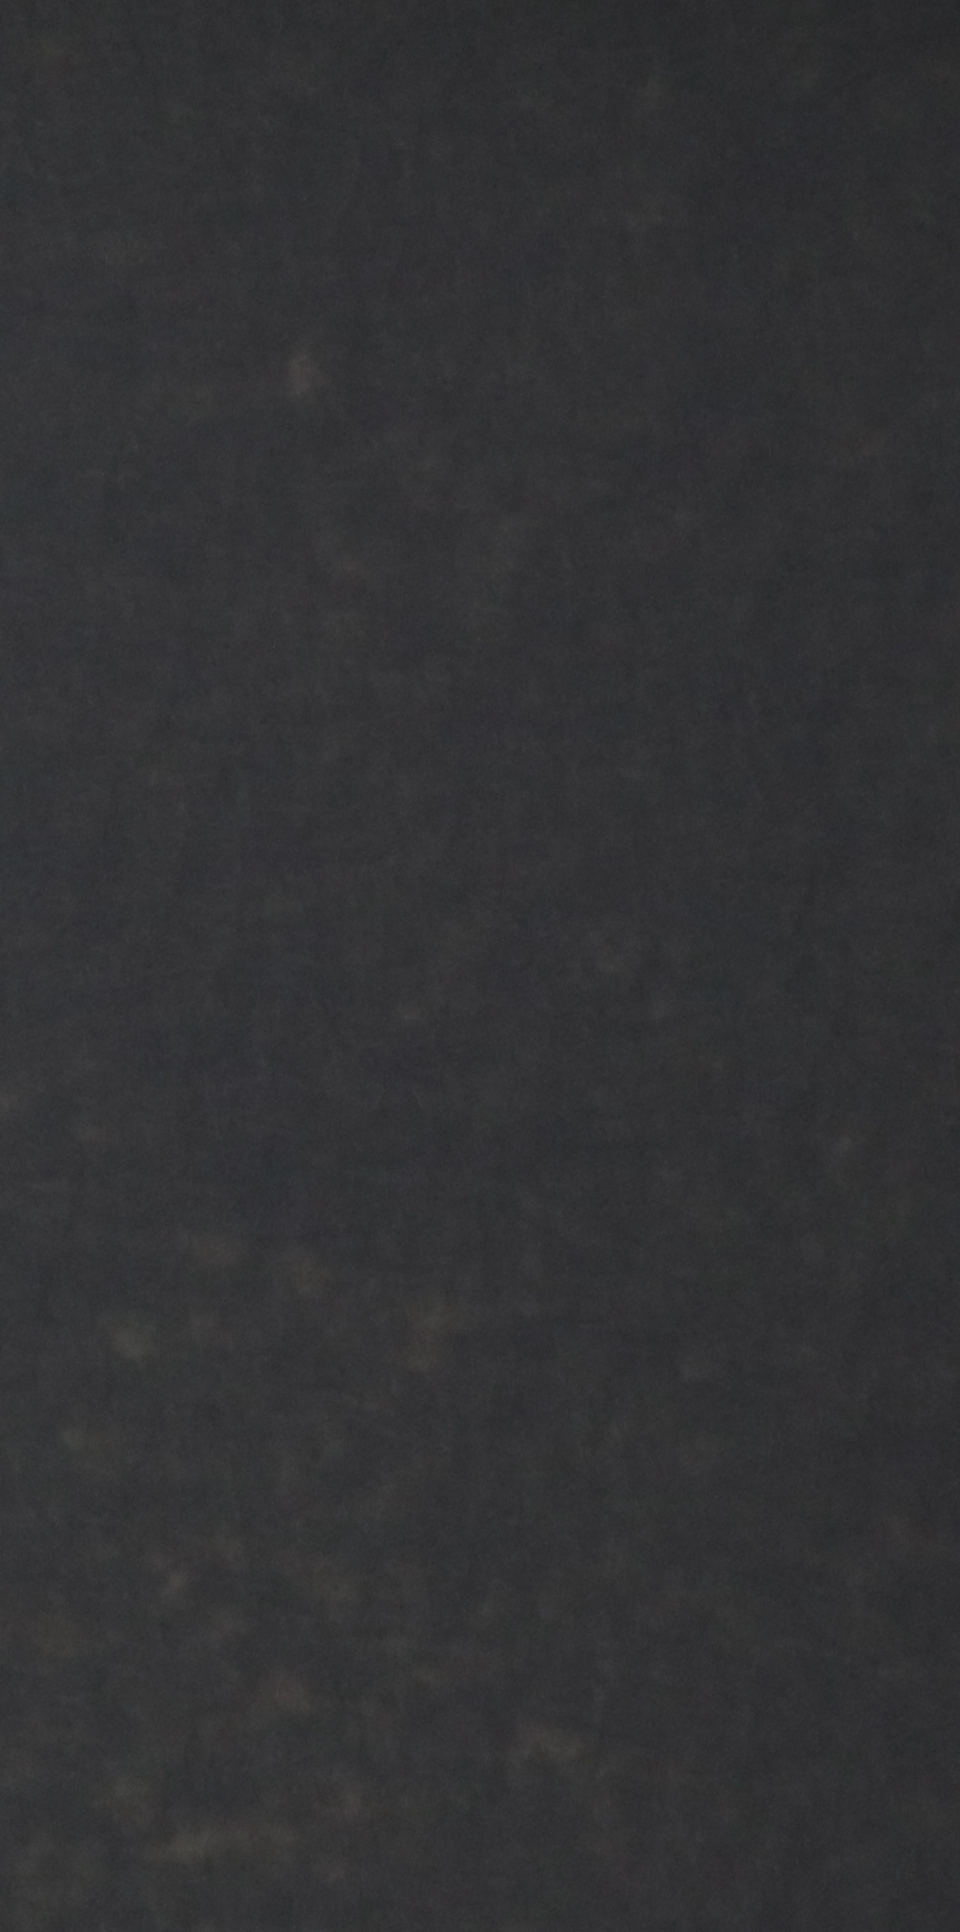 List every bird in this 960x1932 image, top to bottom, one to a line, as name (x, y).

None